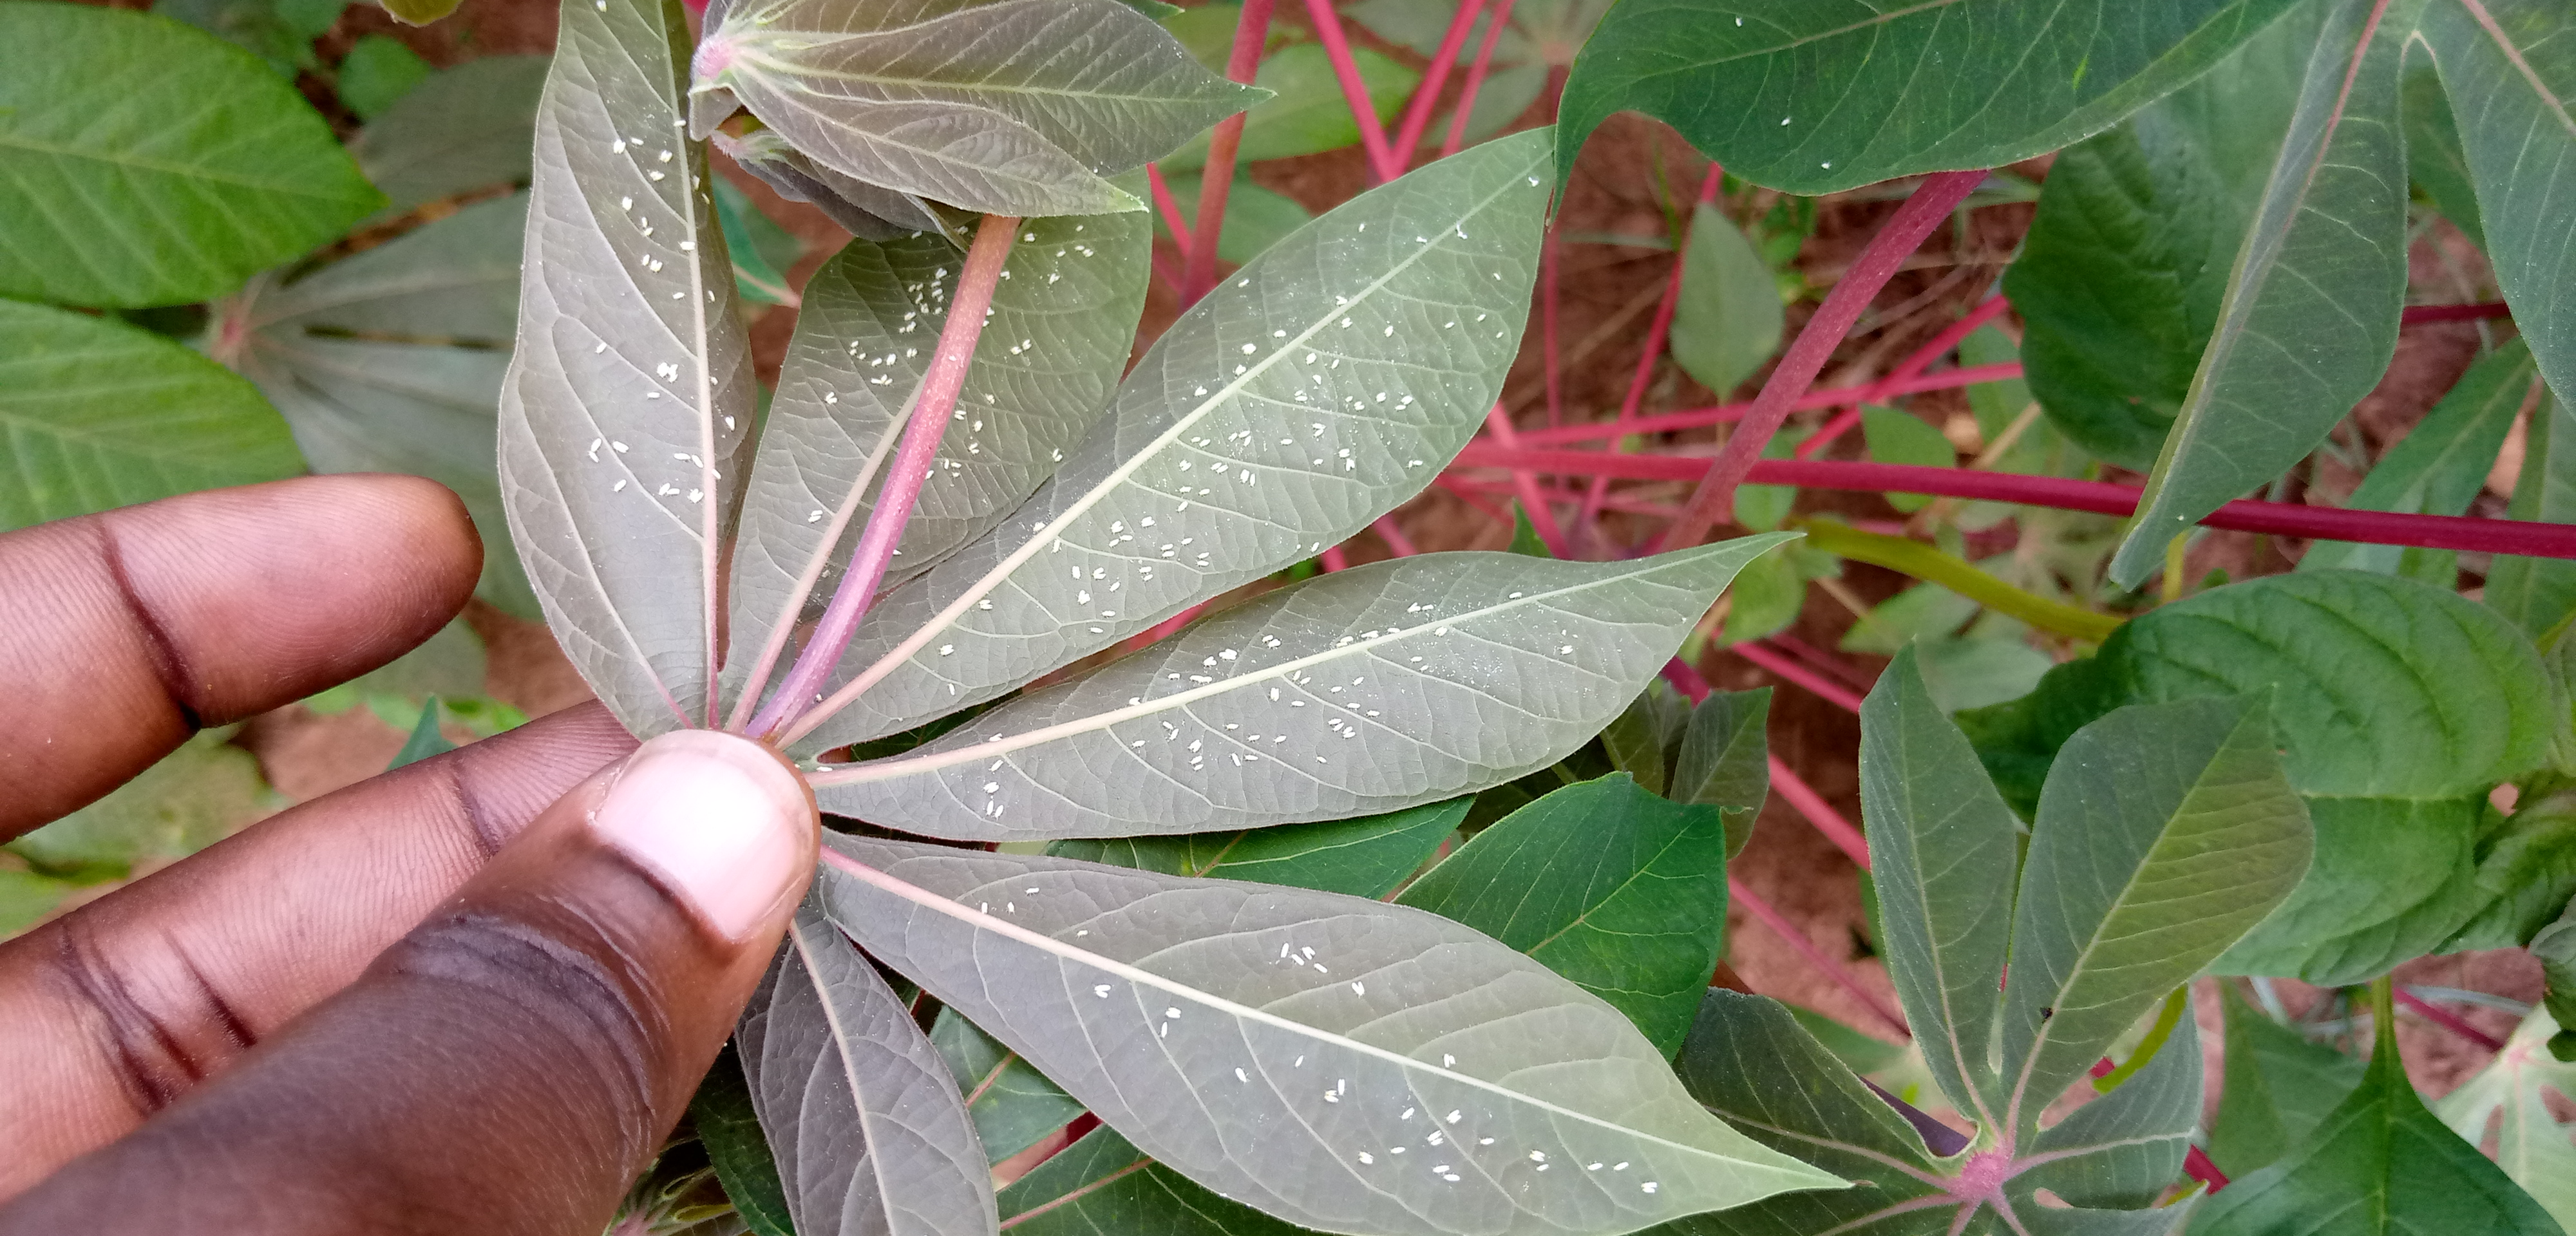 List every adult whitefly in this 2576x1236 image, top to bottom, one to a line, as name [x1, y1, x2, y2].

whitefly [595, 1, 609, 14]
whitefly [1733, 14, 1746, 31]
whitefly [1777, 115, 1794, 131]
whitefly [672, 119, 687, 129]
whitefly [630, 136, 644, 147]
whitefly [613, 138, 626, 155]
whitefly [659, 148, 674, 164]
whitefly [1818, 158, 1835, 174]
whitefly [1092, 167, 1099, 174]
whitefly [649, 169, 666, 182]
whitefly [1526, 174, 1540, 188]
whitefly [692, 174, 701, 191]
whitefly [702, 192, 711, 205]
whitefly [620, 195, 634, 211]
whitefly [641, 214, 649, 228]
whitefly [1356, 221, 1367, 233]
whitefly [1455, 223, 1468, 241]
whitefly [1075, 223, 1084, 232]
whitefly [957, 224, 969, 237]
whitefly [645, 226, 655, 236]
whitefly [911, 230, 923, 239]
whitefly [1023, 232, 1035, 238]
whitefly [1415, 234, 1428, 244]
whitefly [1023, 237, 1035, 242]
whitefly [679, 240, 697, 250]
whitefly [1075, 245, 1085, 251]
whitefly [1083, 248, 1092, 254]
whitefly [1055, 250, 1066, 258]
whitefly [1086, 250, 1095, 258]
whitefly [642, 254, 651, 266]
whitefly [650, 259, 658, 270]
whitefly [657, 261, 663, 273]
whitefly [934, 267, 947, 279]
whitefly [998, 270, 1014, 281]
whitefly [1046, 270, 1062, 286]
whitefly [1492, 270, 1503, 281]
whitefly [1236, 277, 1251, 288]
whitefly [931, 279, 943, 288]
whitefly [917, 282, 925, 290]
whitefly [907, 283, 917, 293]
whitefly [932, 287, 943, 299]
whitefly [707, 289, 717, 303]
whitefly [672, 290, 685, 301]
whitefly [915, 292, 925, 305]
whitefly [938, 294, 945, 303]
whitefly [1336, 294, 1349, 306]
whitefly [921, 303, 931, 314]
whitefly [986, 305, 996, 316]
whitefly [934, 306, 943, 315]
whitefly [904, 310, 916, 321]
whitefly [1476, 312, 1489, 323]
whitefly [1342, 315, 1351, 323]
whitefly [1443, 319, 1455, 331]
whitefly [981, 319, 990, 328]
whitefly [1343, 320, 1352, 329]
whitefly [906, 322, 917, 332]
whitefly [1384, 323, 1395, 339]
whitefly [898, 326, 905, 333]
whitefly [1272, 329, 1287, 339]
whitefly [1494, 330, 1504, 339]
whitefly [1022, 338, 1033, 352]
whitefly [850, 339, 859, 348]
whitefly [595, 340, 608, 355]
whitefly [1240, 342, 1258, 357]
whitefly [1010, 346, 1023, 355]
whitefly [907, 346, 911, 357]
whitefly [912, 348, 918, 358]
whitefly [849, 348, 859, 355]
whitefly [1304, 350, 1319, 368]
whitefly [858, 351, 867, 361]
whitefly [886, 353, 892, 366]
whitefly [891, 353, 897, 366]
whitefly [872, 357, 883, 366]
whitefly [1331, 358, 1341, 370]
whitefly [657, 362, 668, 373]
whitefly [670, 362, 679, 373]
whitefly [1234, 362, 1247, 377]
whitefly [661, 366, 669, 378]
whitefly [670, 373, 679, 382]
whitefly [881, 373, 888, 385]
whitefly [1312, 373, 1323, 386]
whitefly [710, 375, 720, 387]
whitefly [869, 377, 881, 384]
whitefly [885, 377, 895, 384]
whitefly [1193, 384, 1209, 397]
whitefly [1294, 389, 1304, 396]
whitefly [647, 390, 661, 399]
whitefly [826, 390, 834, 402]
whitefly [1374, 391, 1387, 404]
whitefly [985, 393, 996, 406]
whitefly [1294, 395, 1309, 402]
whitefly [1344, 395, 1353, 402]
whitefly [1400, 395, 1414, 404]
whitefly [828, 396, 838, 405]
whitefly [1354, 400, 1363, 405]
whitefly [1354, 404, 1365, 411]
whitefly [1394, 404, 1408, 411]
whitefly [953, 409, 967, 416]
whitefly [953, 413, 965, 421]
whitefly [724, 415, 737, 431]
whitefly [972, 419, 984, 433]
whitefly [1311, 422, 1327, 429]
whitefly [1238, 428, 1251, 439]
whitefly [1314, 429, 1324, 437]
whitefly [1228, 431, 1238, 443]
whitefly [1243, 434, 1252, 447]
whitefly [1191, 435, 1202, 442]
whitefly [1279, 436, 1296, 447]
whitefly [590, 436, 603, 453]
whitefly [1200, 438, 1211, 449]
whitefly [611, 439, 630, 453]
whitefly [969, 442, 979, 450]
whitefly [1338, 447, 1350, 453]
whitefly [1052, 447, 1060, 458]
whitefly [970, 448, 982, 456]
whitefly [672, 450, 690, 460]
whitefly [587, 451, 600, 464]
whitefly [691, 452, 704, 469]
whitefly [1056, 453, 1063, 463]
whitefly [1339, 453, 1350, 458]
whitefly [1345, 456, 1350, 472]
whitefly [943, 457, 949, 469]
whitefly [1312, 458, 1324, 467]
whitefly [1350, 458, 1357, 469]
whitefly [1408, 458, 1412, 469]
whitefly [1180, 459, 1188, 467]
whitefly [1413, 459, 1425, 467]
whitefly [950, 461, 963, 469]
whitefly [1182, 461, 1192, 471]
whitefly [1211, 461, 1224, 470]
whitefly [1218, 464, 1229, 474]
whitefly [712, 467, 723, 480]
whitefly [926, 468, 935, 480]
whitefly [1239, 469, 1249, 485]
whitefly [950, 470, 961, 478]
whitefly [1249, 472, 1256, 487]
whitefly [612, 477, 628, 494]
whitefly [1177, 484, 1191, 494]
whitefly [667, 487, 680, 496]
whitefly [1198, 487, 1213, 498]
whitefly [688, 487, 699, 498]
whitefly [694, 491, 704, 503]
whitefly [1173, 498, 1190, 514]
whitefly [810, 509, 823, 516]
whitefly [2173, 512, 2189, 527]
whitefly [808, 515, 823, 523]
whitefly [1141, 515, 1153, 523]
whitefly [1030, 519, 1046, 533]
whitefly [1112, 520, 1122, 529]
whitefly [1142, 520, 1156, 528]
whitefly [1113, 524, 1124, 533]
whitefly [1120, 534, 1134, 543]
whitefly [1180, 536, 1195, 545]
whitefly [1052, 537, 1061, 554]
whitefly [1108, 537, 1120, 548]
whitefly [1309, 539, 1321, 554]
whitefly [1161, 542, 1175, 550]
whitefly [892, 548, 903, 557]
whitefly [1161, 550, 1175, 558]
whitefly [1197, 550, 1211, 559]
whitefly [1195, 559, 1209, 568]
whitefly [1070, 563, 1083, 580]
whitefly [1137, 565, 1154, 574]
whitefly [1094, 565, 1105, 574]
whitefly [821, 568, 832, 579]
whitefly [1142, 572, 1155, 583]
whitefly [1094, 574, 1108, 579]
whitefly [1109, 581, 1122, 592]
whitefly [1079, 588, 1086, 601]
whitefly [1507, 590, 1524, 599]
whitefly [1081, 593, 1092, 605]
whitefly [977, 599, 991, 605]
whitefly [1405, 600, 1421, 613]
whitefly [1421, 603, 1434, 610]
whitefly [980, 604, 994, 610]
whitefly [1101, 607, 1117, 618]
whitefly [1090, 625, 1104, 634]
whitefly [1386, 626, 1401, 633]
whitefly [1434, 626, 1443, 635]
whitefly [1439, 627, 1448, 638]
whitefly [1360, 628, 1380, 639]
whitefly [1262, 633, 1274, 642]
whitefly [1340, 635, 1354, 642]
whitefly [1268, 638, 1282, 648]
whitefly [1336, 642, 1348, 648]
whitefly [941, 643, 954, 650]
whitefly [1560, 644, 1572, 650]
whitefly [1225, 646, 1238, 655]
whitefly [941, 648, 954, 657]
whitefly [1560, 650, 1575, 654]
whitefly [1218, 650, 1231, 656]
whitefly [1222, 654, 1237, 660]
whitefly [1410, 654, 1423, 663]
whitefly [1201, 655, 1218, 668]
whitefly [1419, 663, 1432, 673]
whitefly [1292, 667, 1302, 681]
whitefly [1166, 671, 1182, 681]
whitefly [1189, 673, 1202, 682]
whitefly [1350, 675, 1367, 688]
whitefly [1203, 675, 1214, 684]
whitefly [1300, 675, 1312, 684]
whitefly [947, 682, 958, 697]
whitefly [1329, 684, 1343, 693]
whitefly [1269, 686, 1275, 700]
whitefly [1275, 687, 1280, 702]
whitefly [814, 693, 824, 703]
whitefly [1126, 695, 1141, 706]
whitefly [1290, 699, 1305, 707]
whitefly [1345, 701, 1362, 709]
whitefly [1365, 708, 1381, 718]
whitefly [1326, 716, 1343, 724]
whitefly [1160, 720, 1173, 729]
whitefly [1332, 720, 1345, 732]
whitefly [1224, 721, 1240, 731]
whitefly [1343, 725, 1354, 733]
whitefly [1169, 727, 1180, 742]
whitefly [1343, 731, 1356, 739]
whitefly [987, 731, 1006, 741]
whitefly [1245, 731, 1262, 742]
whitefly [1273, 733, 1289, 745]
whitefly [1130, 736, 1146, 749]
whitefly [1189, 738, 1200, 749]
whitefly [1193, 742, 1202, 753]
whitefly [1231, 752, 1242, 767]
whitefly [1244, 754, 1260, 762]
whitefly [1315, 754, 1329, 765]
whitefly [1190, 754, 1203, 765]
whitefly [987, 758, 1005, 773]
whitefly [1194, 762, 1205, 771]
whitefly [816, 765, 834, 772]
whitefly [983, 781, 998, 790]
whitefly [987, 784, 1000, 794]
whitefly [986, 798, 994, 816]
whitefly [994, 803, 1005, 819]
whitefly [1025, 886, 1041, 895]
whitefly [980, 901, 989, 914]
whitefly [1007, 901, 1016, 915]
whitefly [1075, 929, 1090, 937]
whitefly [1278, 939, 1289, 959]
whitefly [1306, 945, 1316, 956]
whitefly [1302, 946, 1313, 960]
whitefly [1291, 953, 1305, 966]
whitefly [1312, 960, 1329, 975]
whitefly [1358, 980, 1365, 994]
whitefly [1350, 981, 1363, 997]
whitefly [1094, 982, 1112, 991]
whitefly [1094, 990, 1110, 1000]
whitefly [1168, 1006, 1182, 1014]
whitefly [1164, 1010, 1182, 1020]
whitefly [1159, 1019, 1167, 1040]
whitefly [1442, 1052, 1449, 1068]
whitefly [1291, 1053, 1307, 1068]
whitefly [1448, 1054, 1456, 1065]
whitefly [1233, 1065, 1249, 1086]
whitefly [1337, 1075, 1346, 1096]
whitefly [1323, 1087, 1337, 1096]
whitefly [1323, 1095, 1340, 1103]
whitefly [1400, 1105, 1416, 1121]
whitefly [1447, 1108, 1459, 1121]
whitefly [1451, 1114, 1462, 1123]
whitefly [1427, 1128, 1443, 1141]
whitefly [1479, 1135, 1496, 1146]
whitefly [1431, 1137, 1443, 1146]
whitefly [1389, 1145, 1407, 1155]
whitefly [1529, 1148, 1547, 1157]
whitefly [1359, 1149, 1373, 1158]
whitefly [1528, 1154, 1545, 1163]
whitefly [1359, 1157, 1374, 1165]
whitefly [1611, 1158, 1632, 1172]
whitefly [1584, 1160, 1605, 1173]
whitefly [1536, 1161, 1551, 1173]
whitefly [1430, 1163, 1452, 1174]
whitefly [1443, 1173, 1461, 1182]
whitefly [1640, 1179, 1658, 1188]
whitefly [1642, 1186, 1656, 1194]